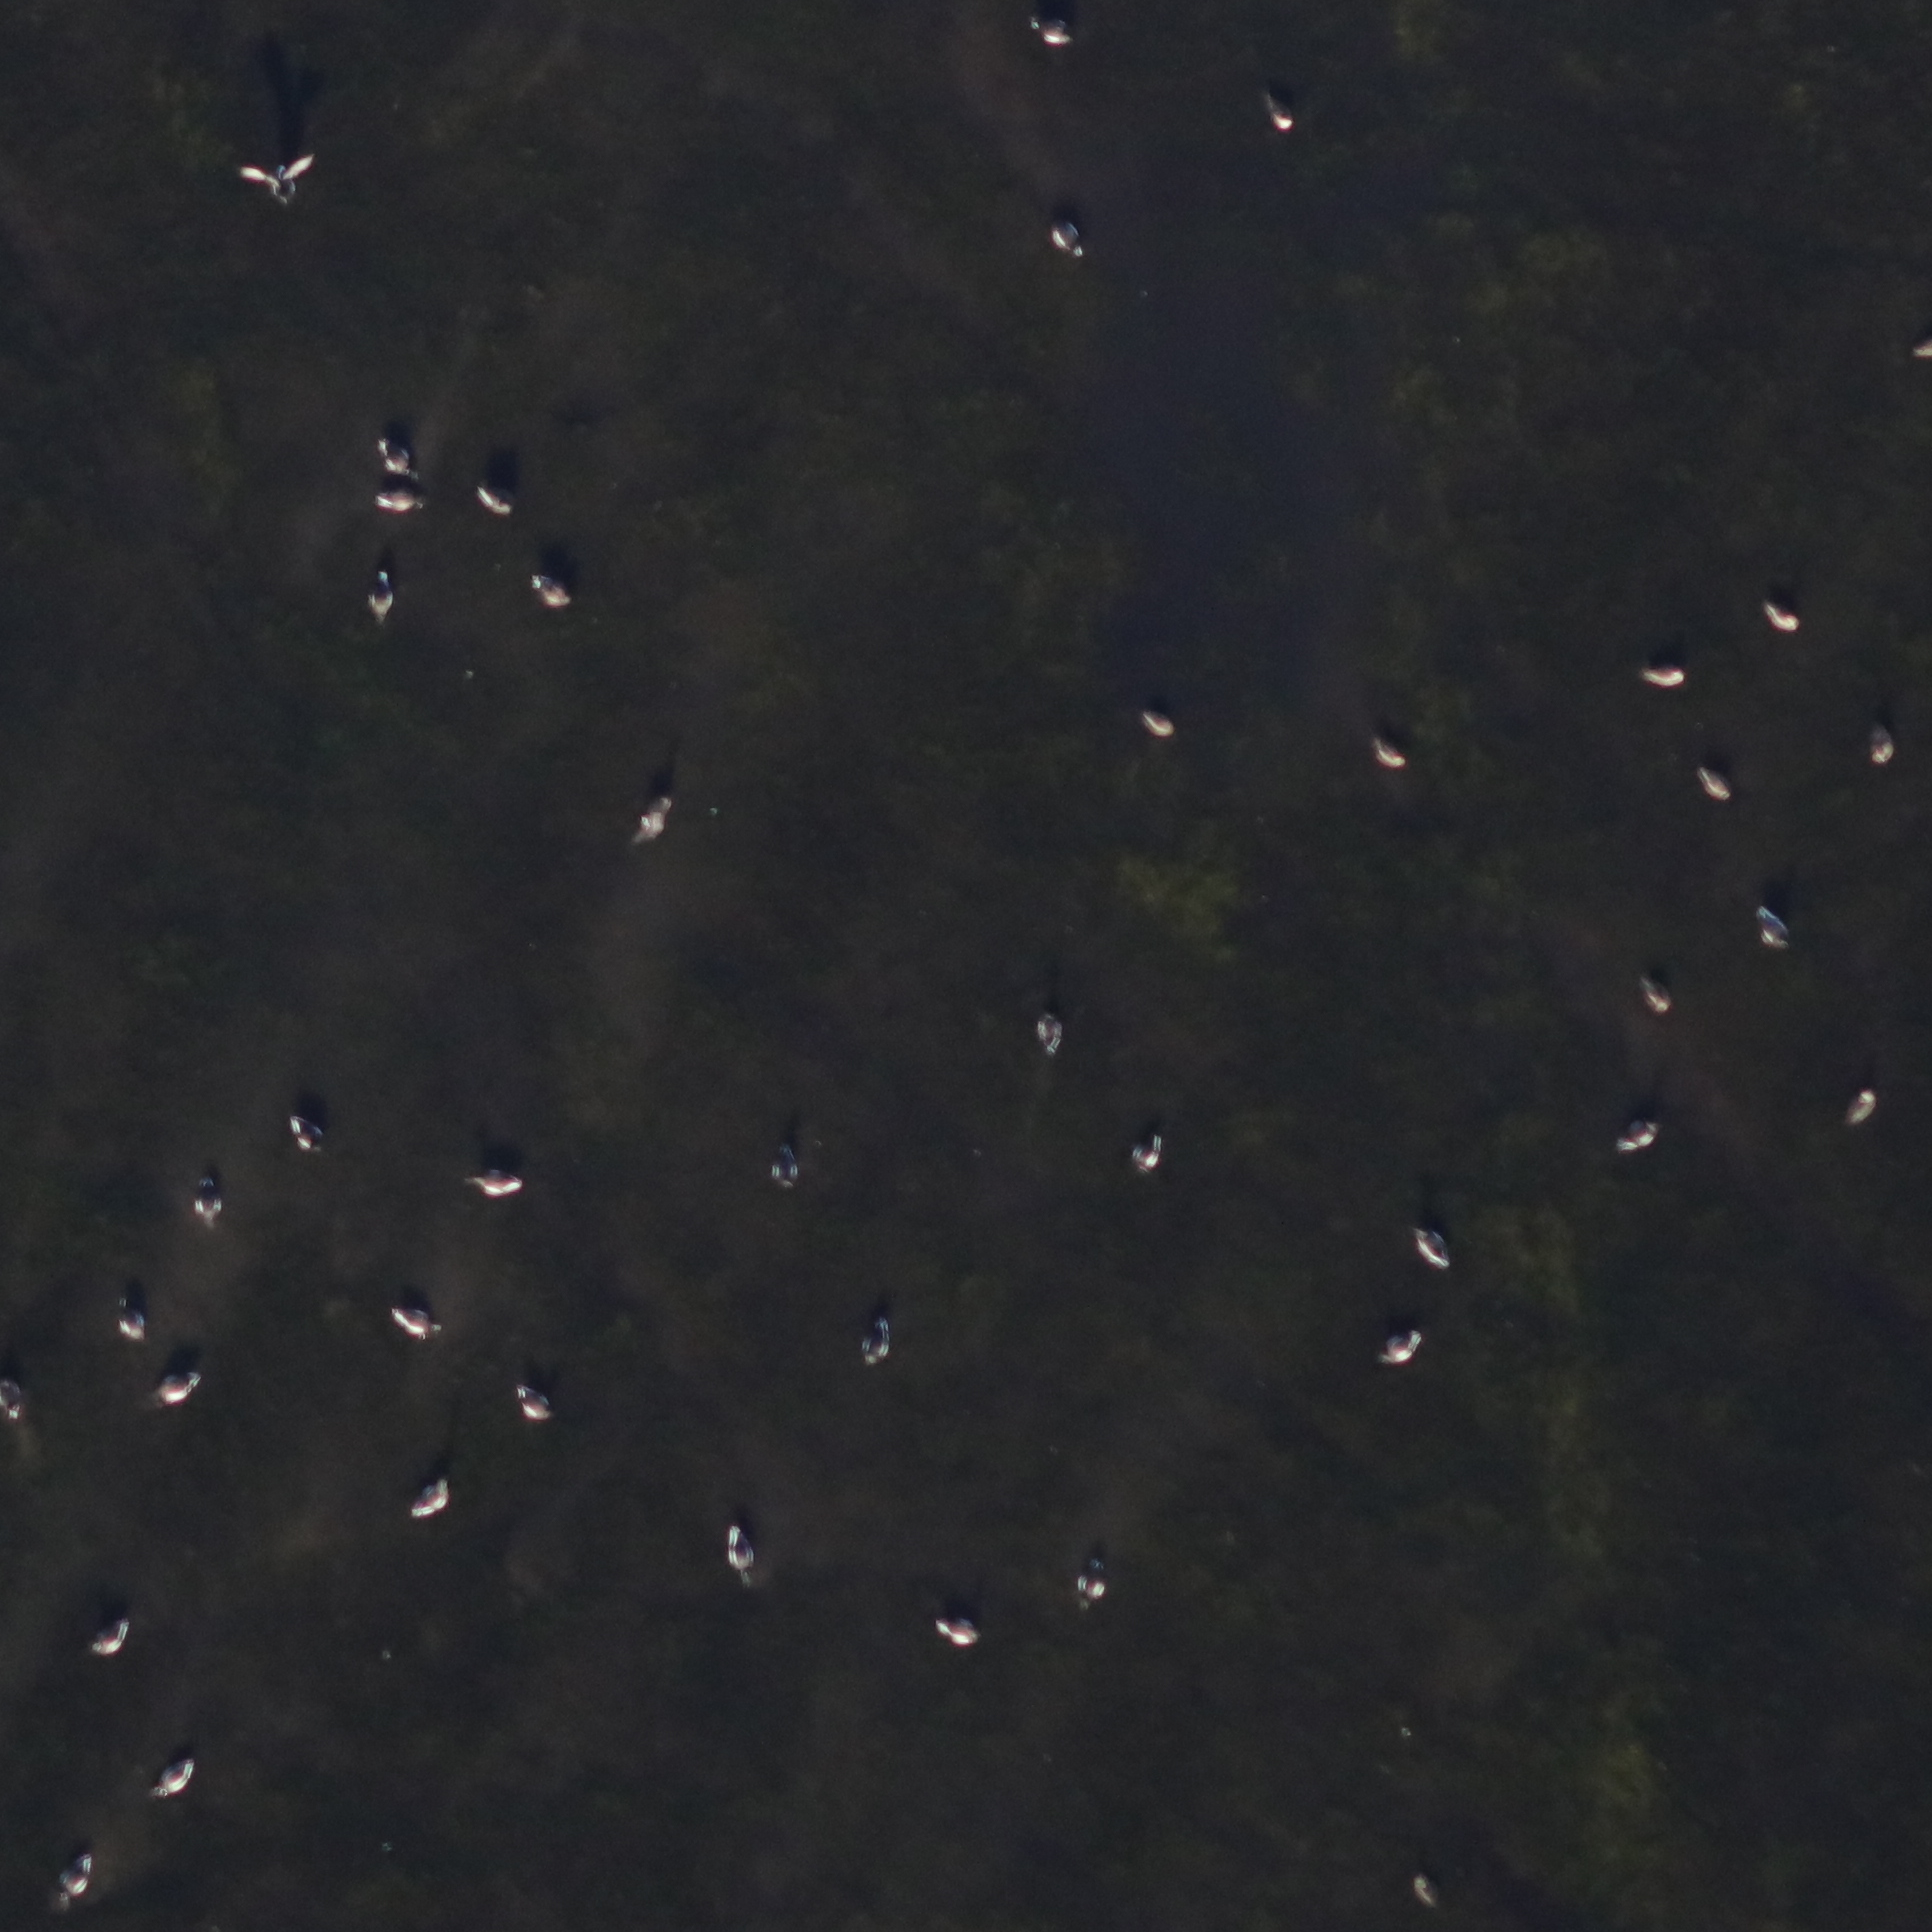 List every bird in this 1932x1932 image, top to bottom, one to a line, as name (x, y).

brant (1052, 28)
brant (1286, 121)
brant (282, 184)
brant (1067, 236)
brant (397, 463)
brant (495, 500)
brant (405, 505)
brant (554, 590)
brant (381, 596)
brant (1784, 619)
brant (1670, 671)
brant (1161, 724)
brant (1883, 743)
brant (1391, 755)
brant (1719, 784)
brant (650, 824)
brant (1775, 926)
brant (1652, 1002)
brant (1049, 1031)
brant (1860, 1109)
brant (305, 1132)
brant (1637, 1133)
brant (1146, 1153)
brant (784, 1165)
brant (497, 1182)
brant (210, 1204)
brant (1431, 1244)
brant (125, 1320)
brant (417, 1322)
brant (877, 1340)
brant (1411, 1343)
brant (176, 1386)
brant (8, 1395)
brant (535, 1402)
brant (431, 1499)
brant (740, 1551)
brant (1092, 1582)
brant (958, 1630)
brant (109, 1636)
brant (173, 1777)
brant (75, 1878)
brant (1426, 1886)